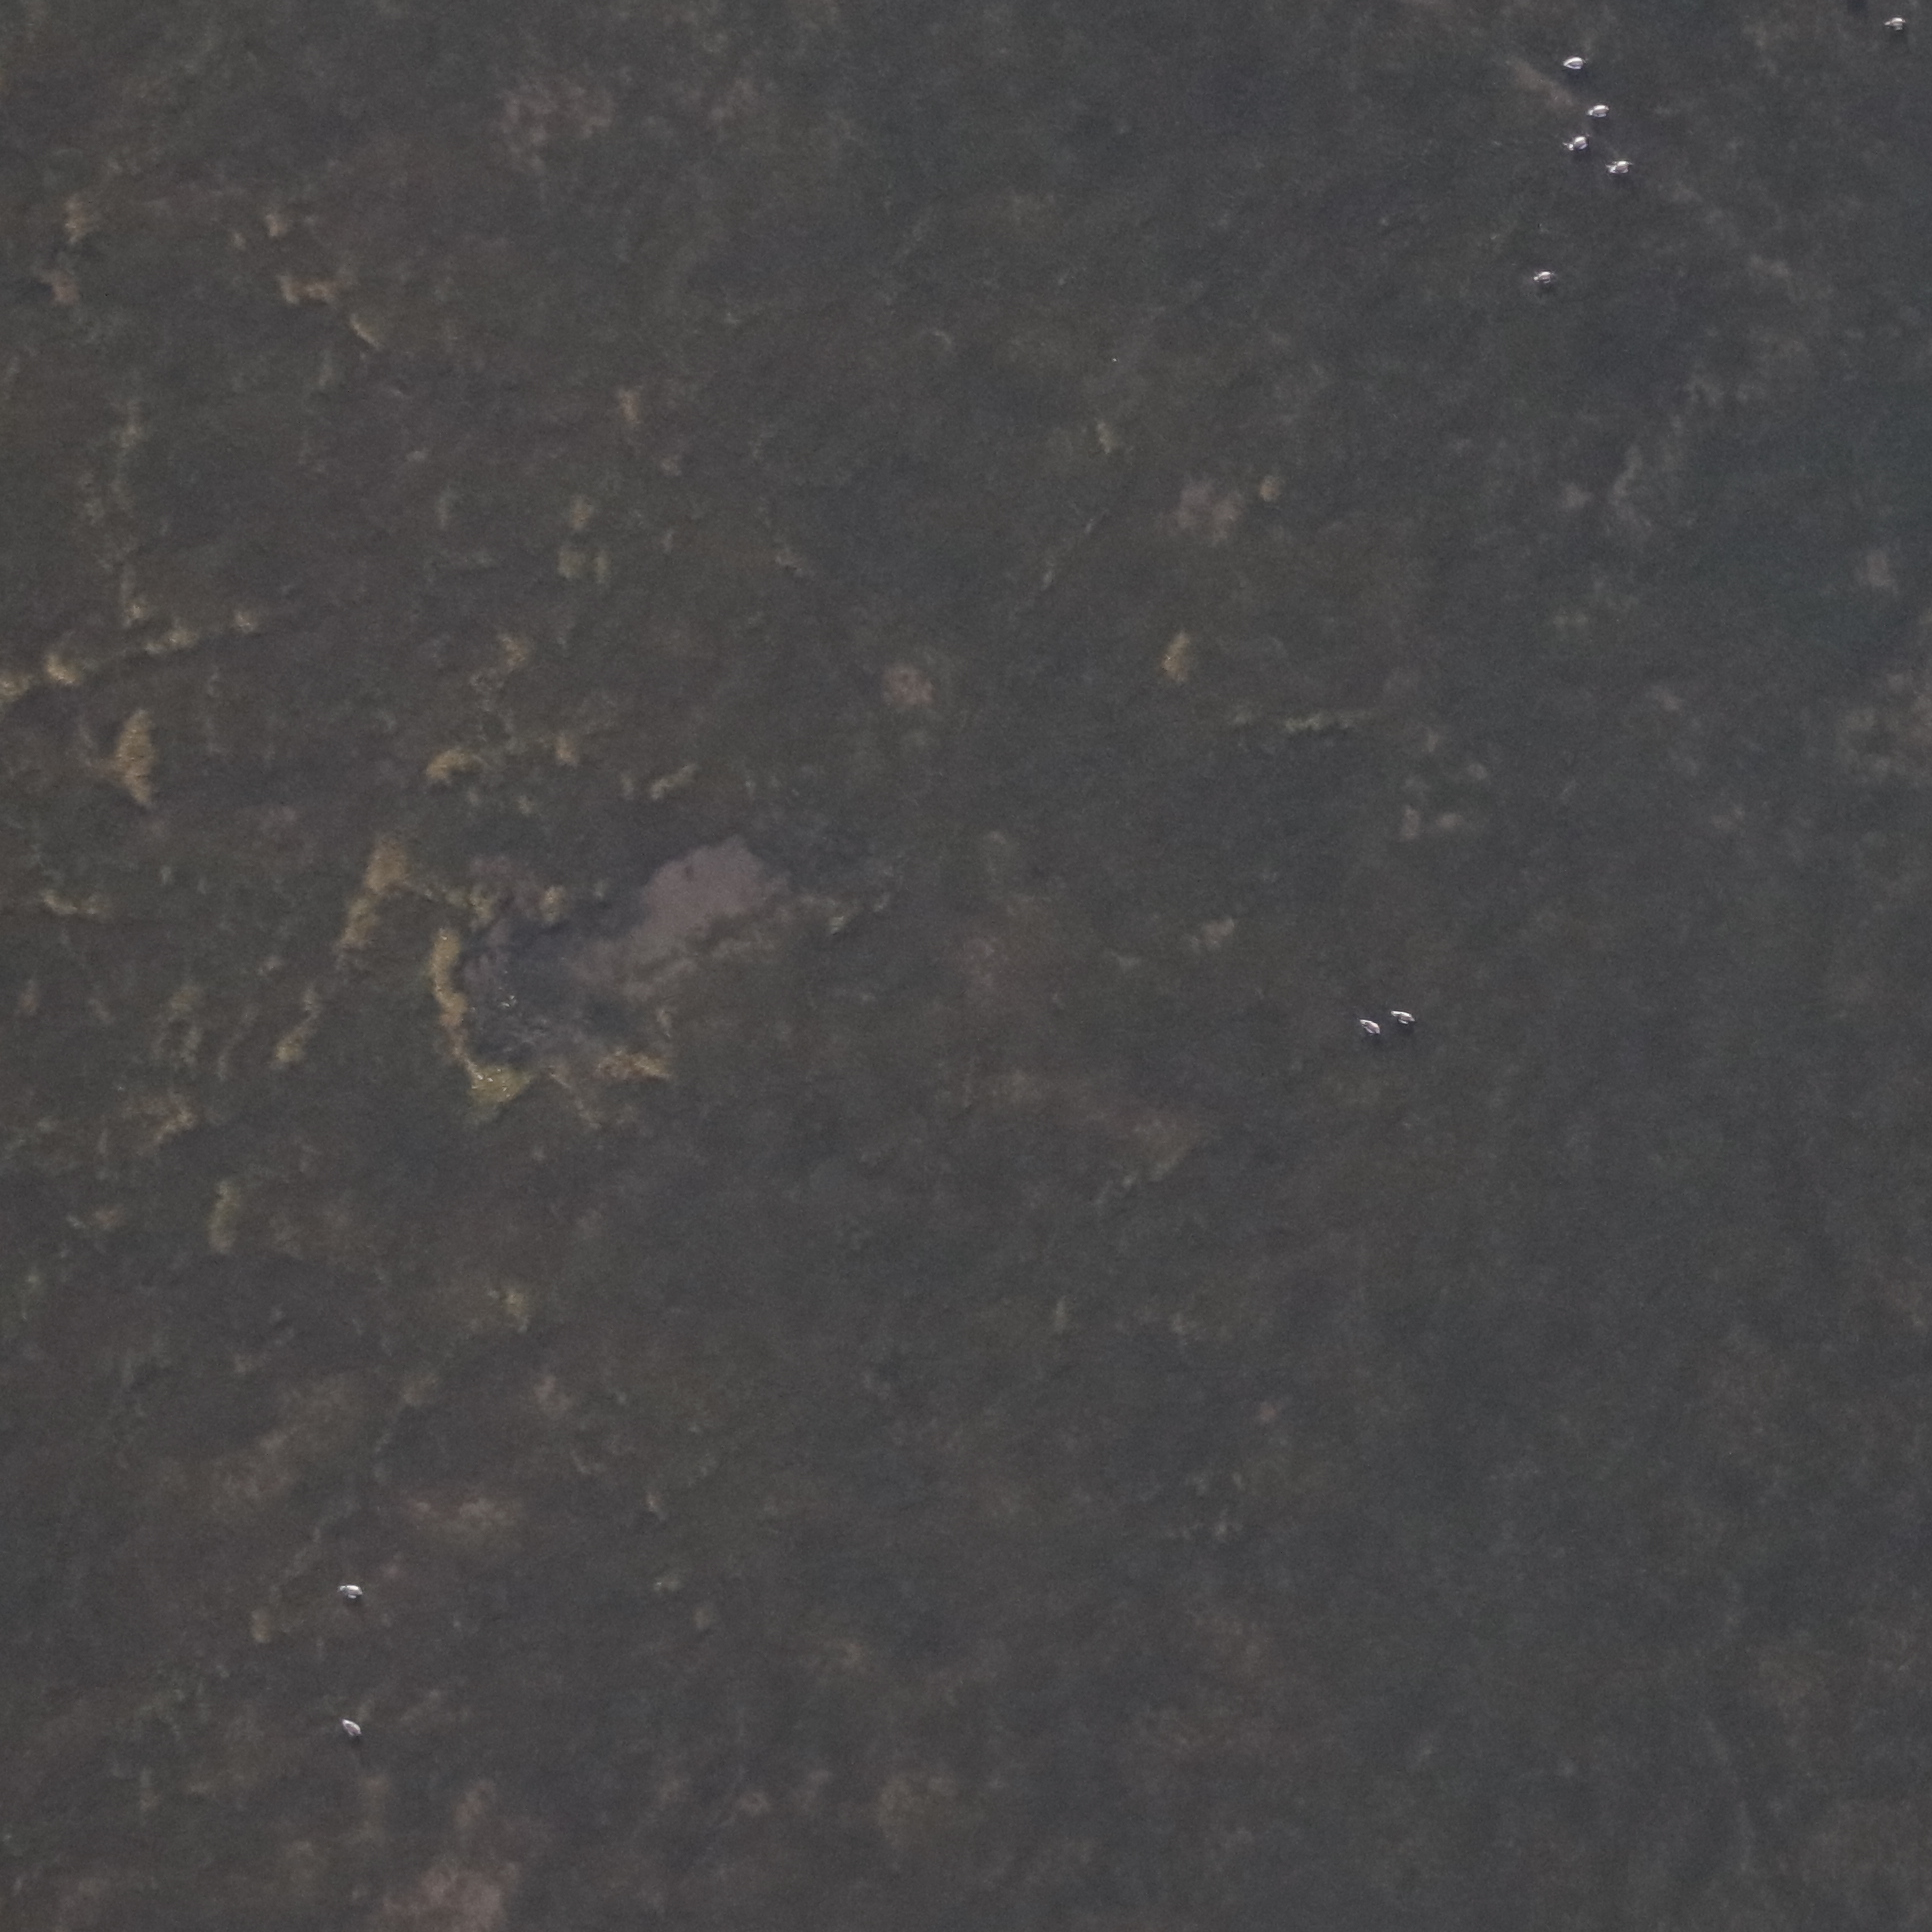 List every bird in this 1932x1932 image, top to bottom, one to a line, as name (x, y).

brant (1903, 32)
brant (1587, 65)
brant (1603, 106)
brant (1581, 139)
brant (1632, 161)
brant (1548, 274)
brant (1407, 1017)
brant (1370, 1026)
brant (356, 1585)
brant (349, 1736)